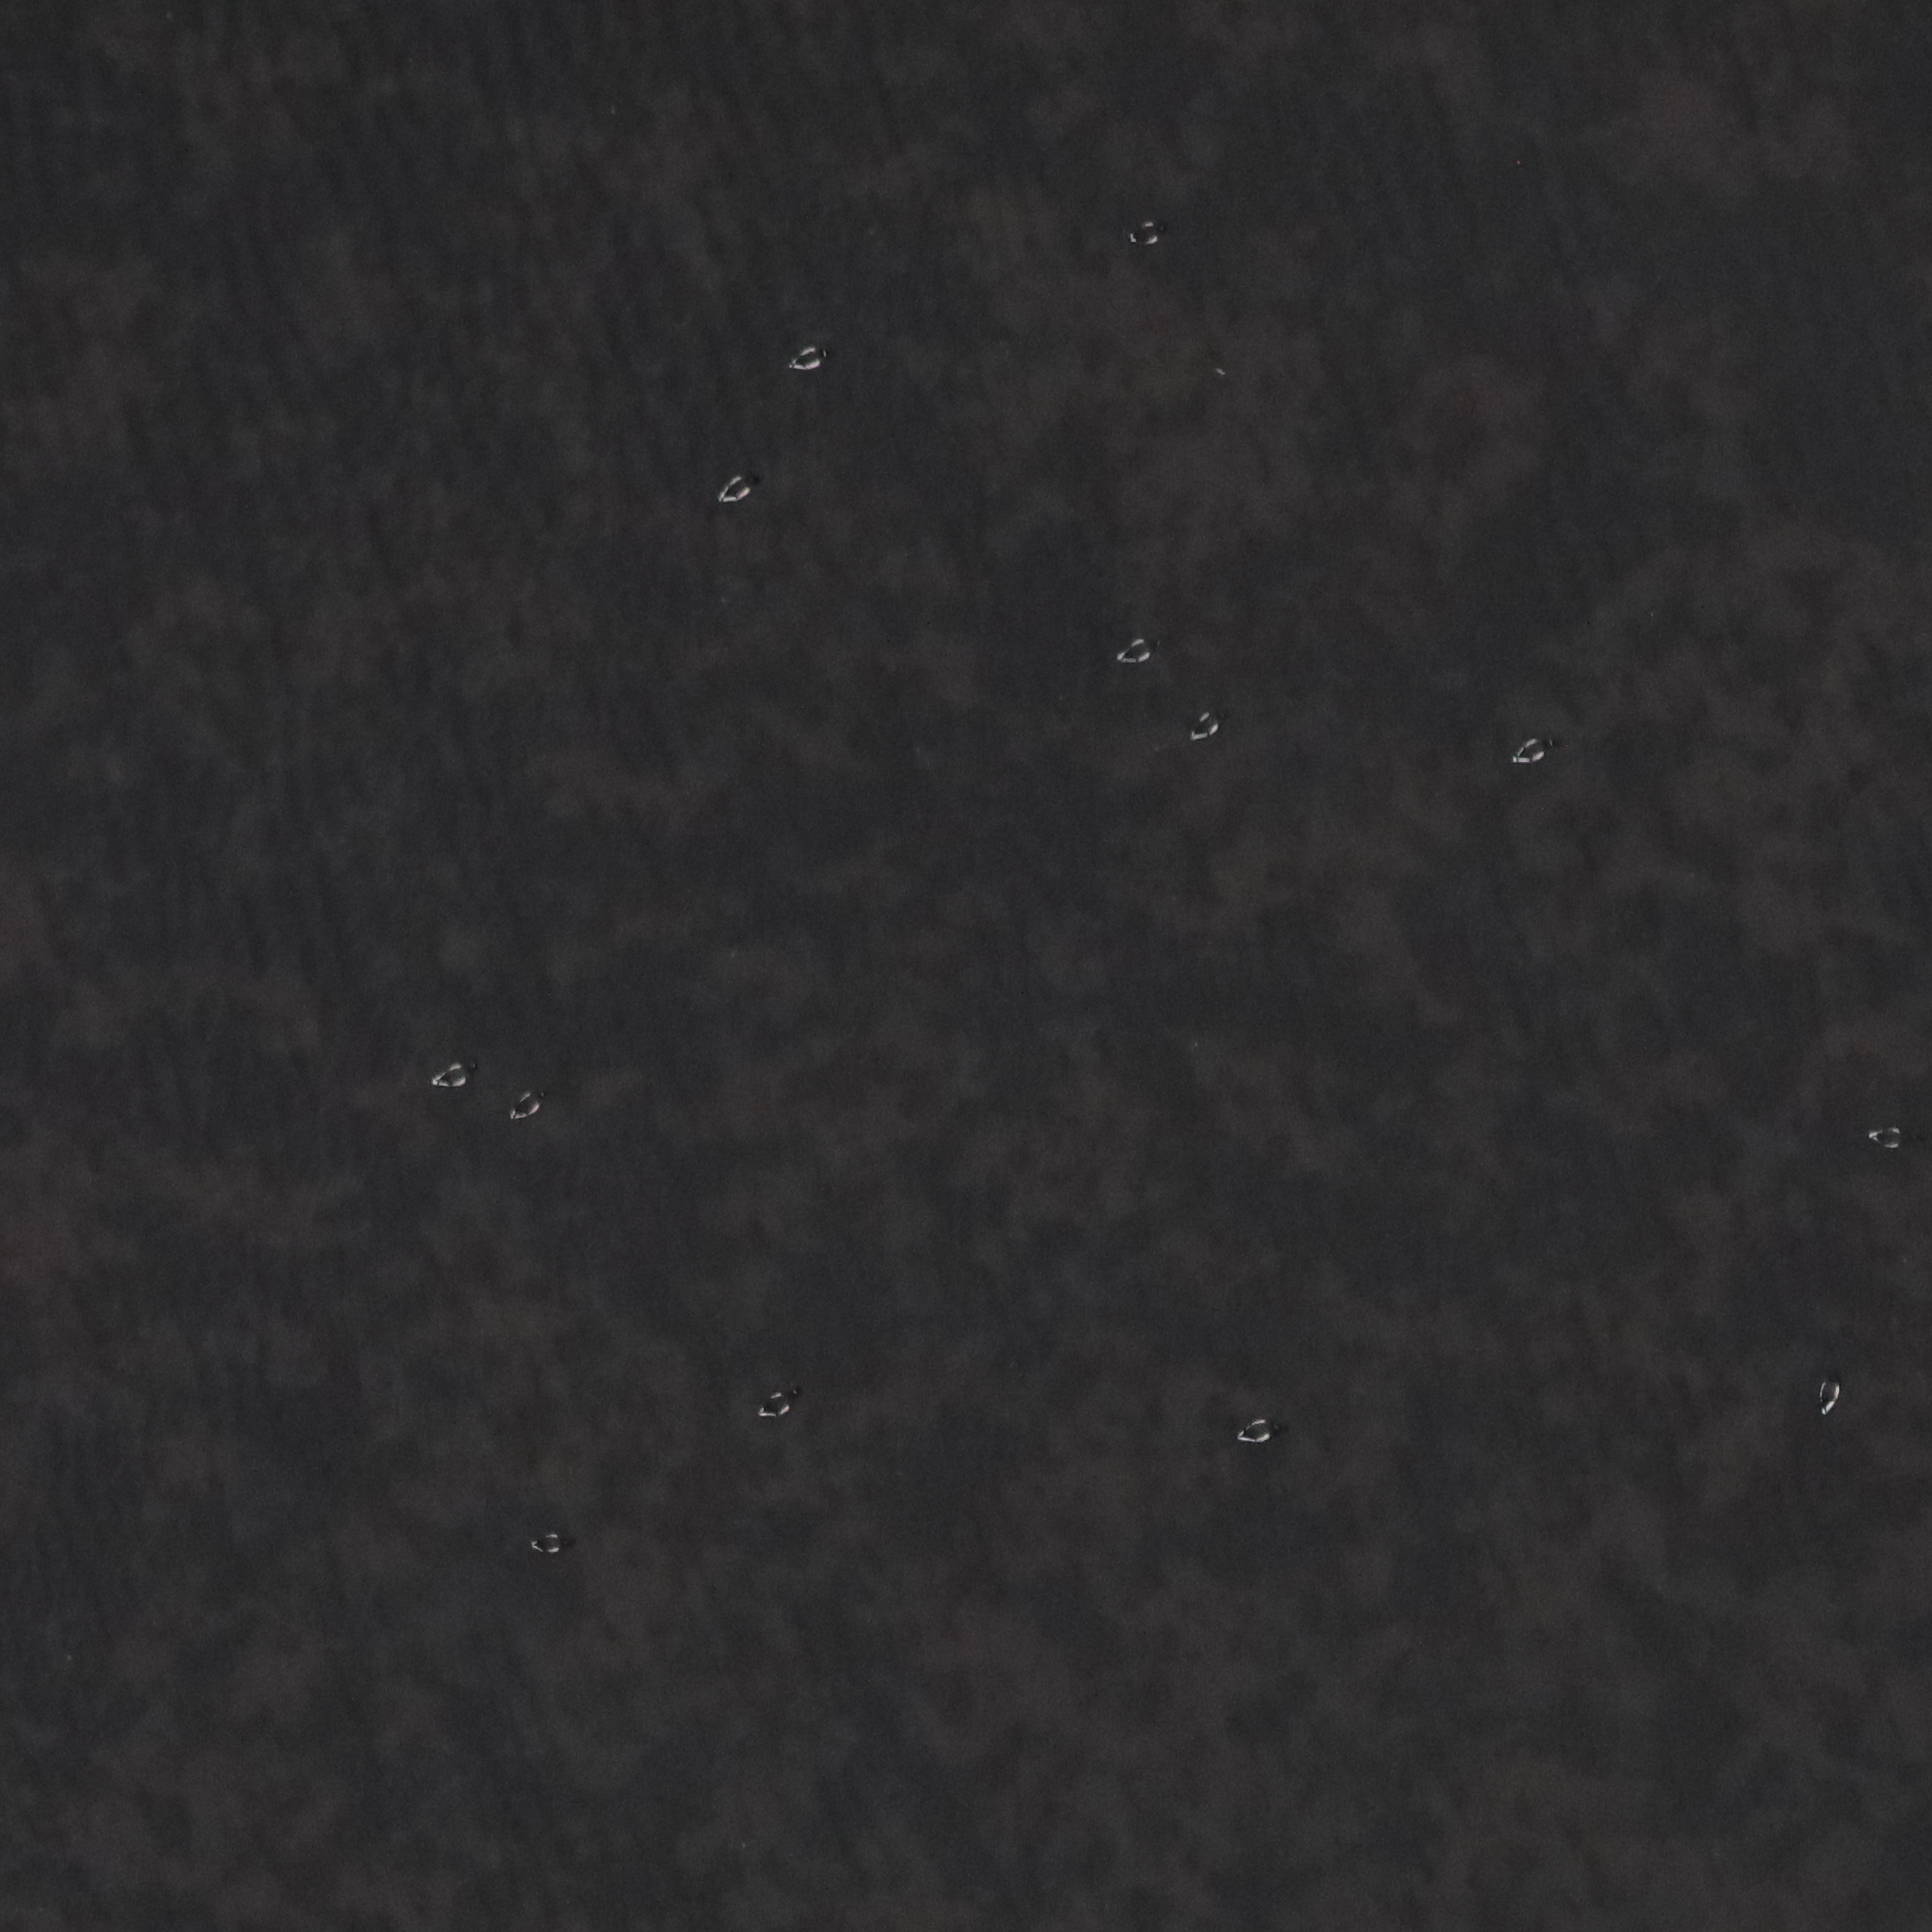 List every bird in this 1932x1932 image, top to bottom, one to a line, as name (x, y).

brant (1147, 231)
brant (810, 360)
brant (738, 489)
brant (1137, 652)
brant (1205, 724)
brant (1532, 750)
brant (453, 1075)
brant (527, 1103)
brant (1890, 1139)
brant (1831, 1393)
brant (776, 1402)
brant (1258, 1431)
brant (549, 1542)